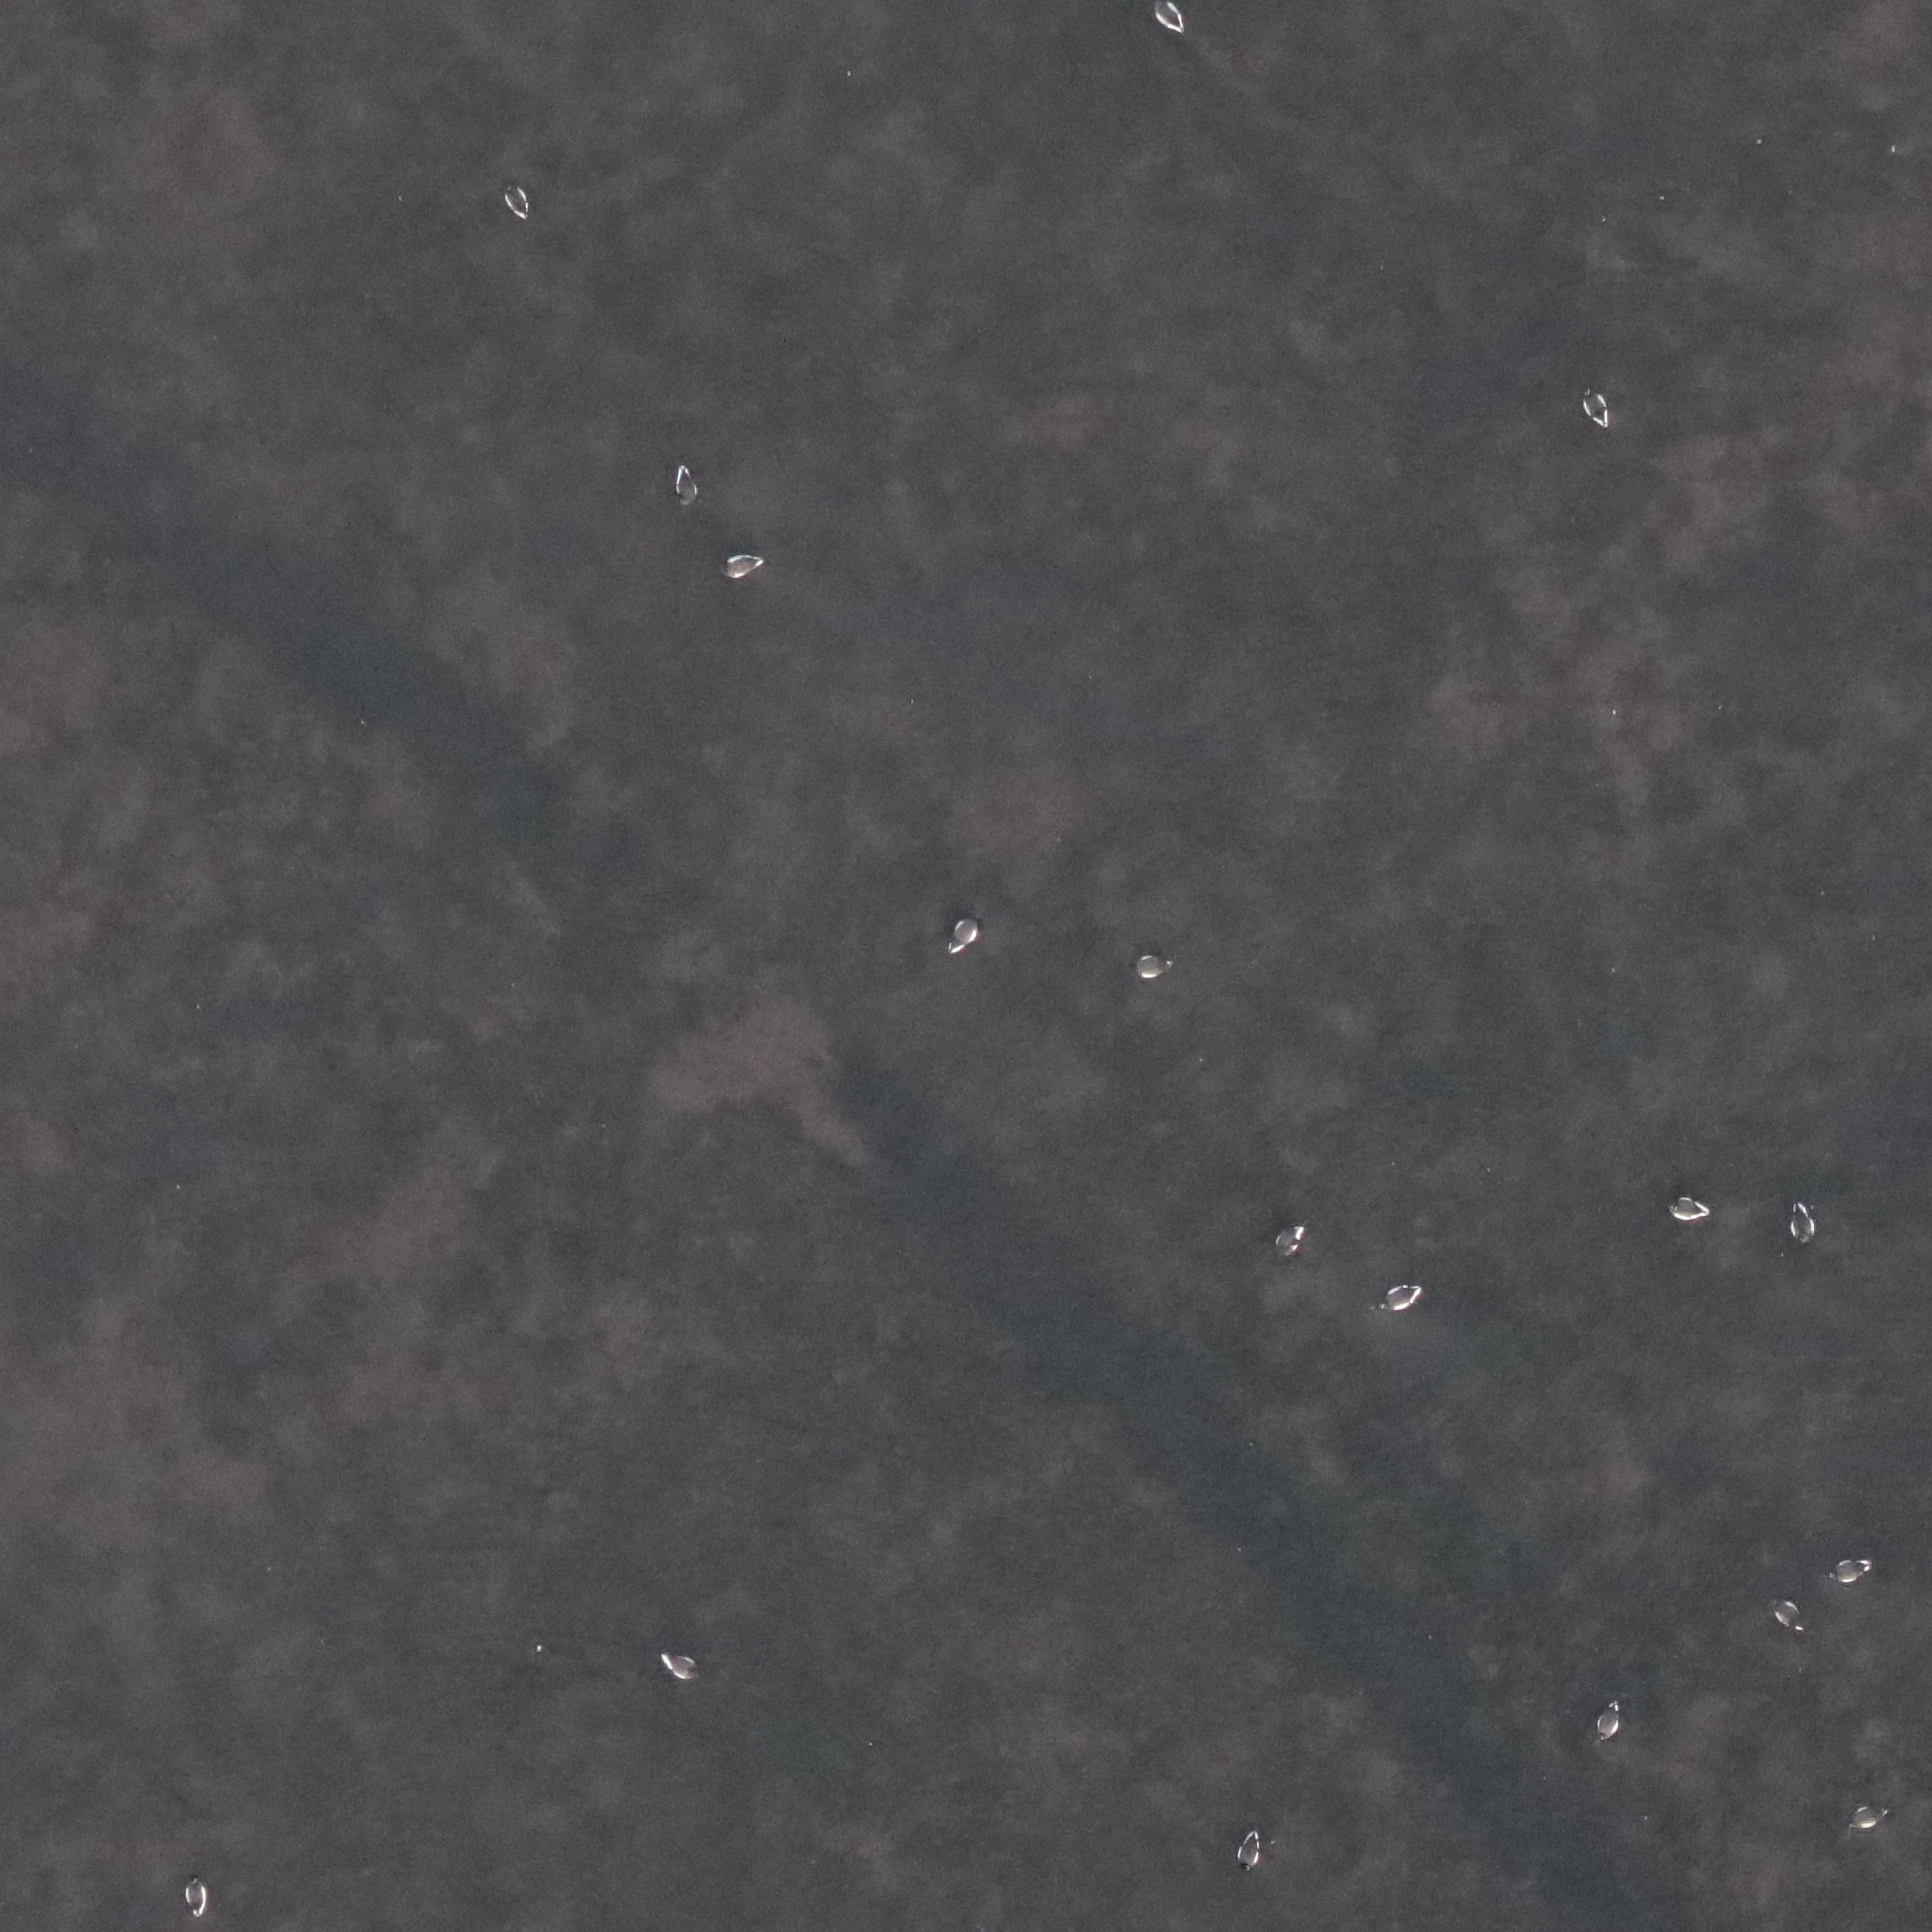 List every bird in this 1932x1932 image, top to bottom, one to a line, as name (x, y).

brant (1167, 11)
brant (517, 200)
brant (1595, 406)
brant (685, 486)
brant (740, 566)
brant (964, 935)
brant (1150, 967)
brant (1687, 1208)
brant (1802, 1225)
brant (1291, 1241)
brant (1400, 1298)
brant (1849, 1571)
brant (1789, 1615)
brant (680, 1666)
brant (1608, 1723)
brant (1866, 1817)
brant (1249, 1851)
brant (194, 1896)